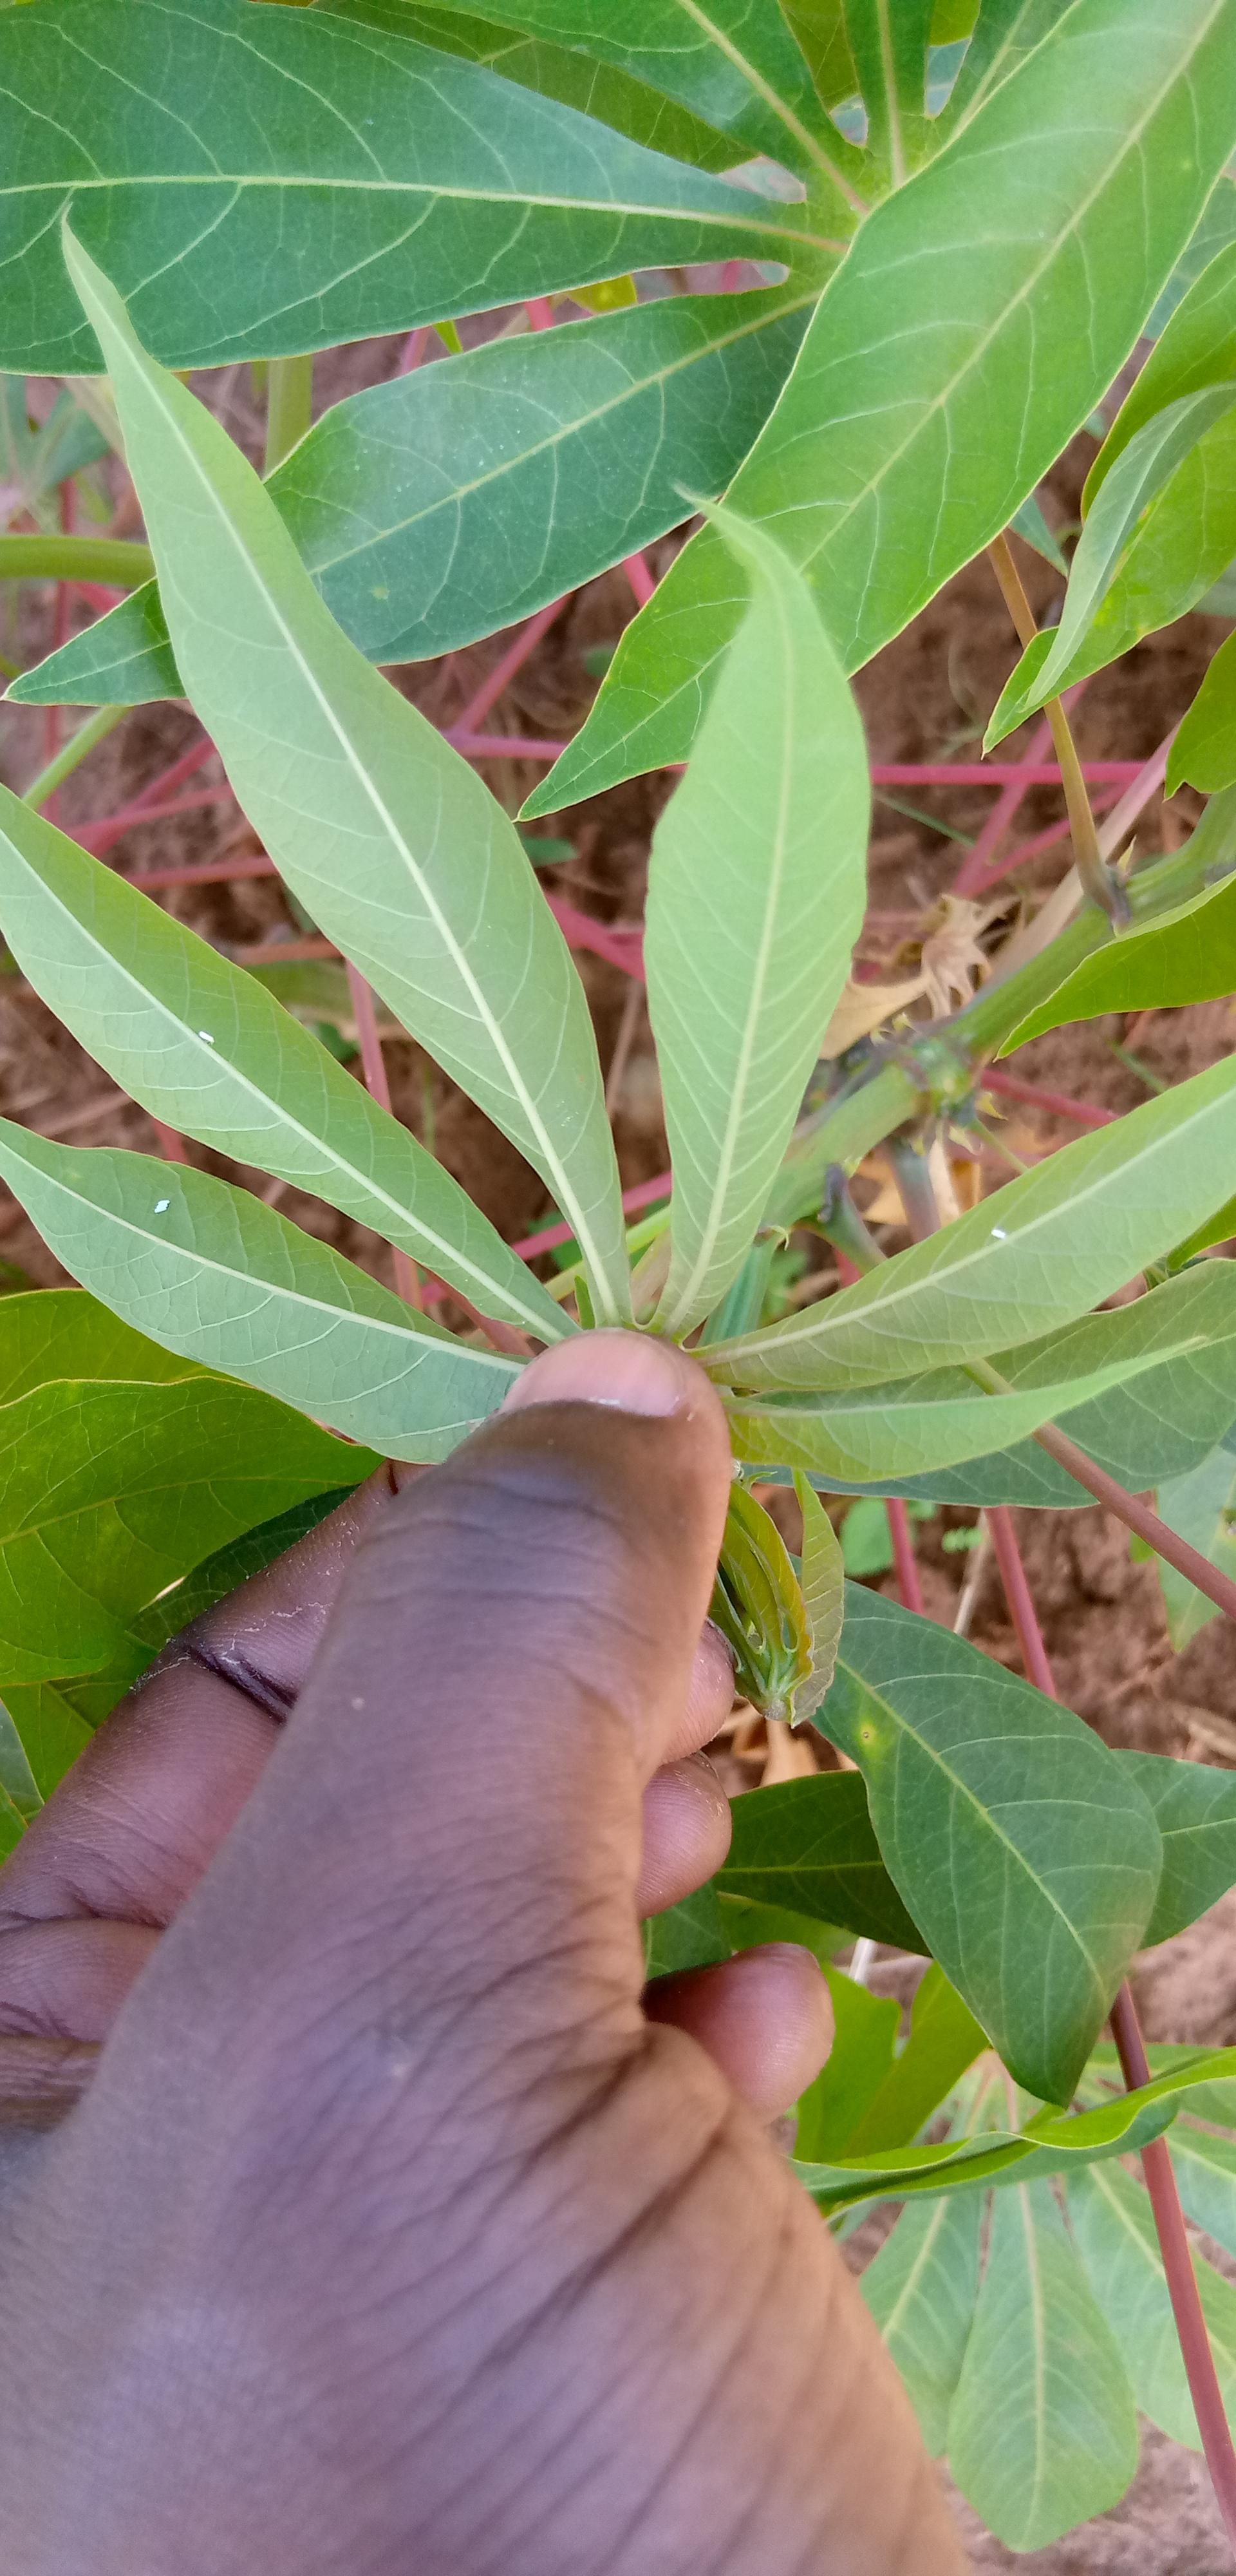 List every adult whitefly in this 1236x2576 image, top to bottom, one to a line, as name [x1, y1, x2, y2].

whitefly [196, 1028, 216, 1047]
whitefly [156, 1198, 171, 1204]
whitefly [154, 1200, 169, 1209]
whitefly [153, 1205, 167, 1216]
whitefly [989, 1226, 1006, 1242]